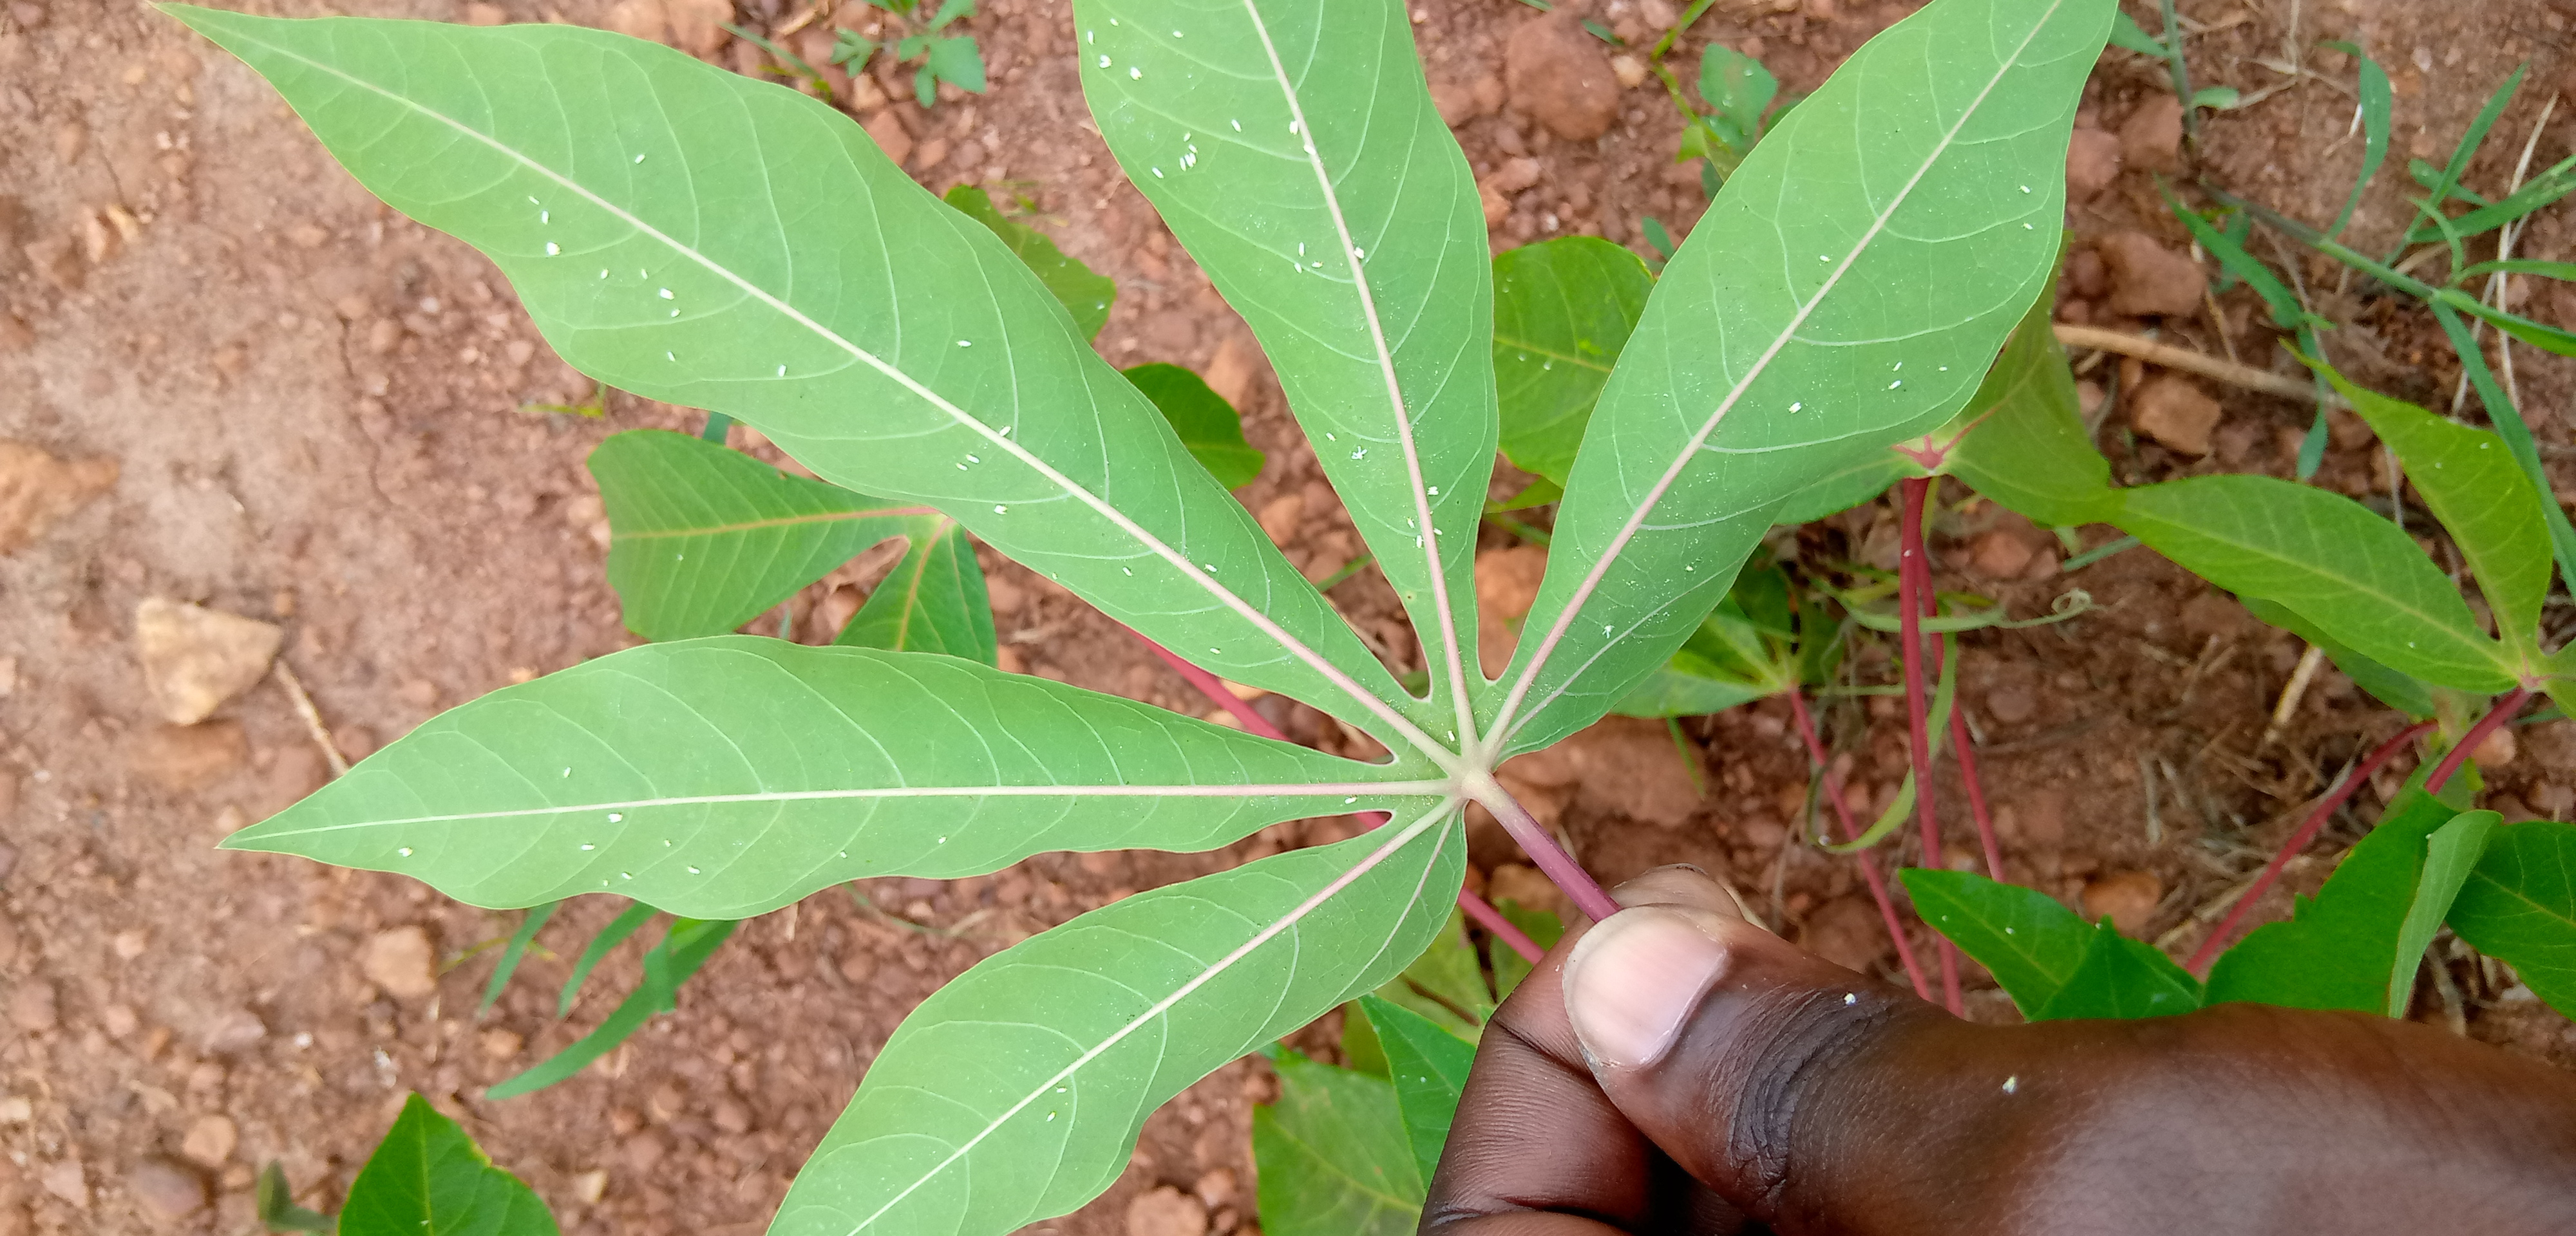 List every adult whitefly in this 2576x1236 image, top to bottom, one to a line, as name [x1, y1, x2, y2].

whitefly [1108, 17, 1121, 28]
whitefly [1086, 28, 1097, 48]
whitefly [1171, 28, 1186, 41]
whitefly [1098, 53, 1112, 62]
whitefly [1097, 62, 1113, 71]
whitefly [1130, 66, 1144, 79]
whitefly [1129, 71, 1139, 82]
whitefly [1229, 118, 1244, 135]
whitefly [1293, 118, 1299, 138]
whitefly [1288, 119, 1293, 136]
whitefly [1181, 131, 1194, 145]
whitefly [1187, 143, 1200, 155]
whitefly [1300, 143, 1319, 156]
whitefly [632, 151, 647, 168]
whitefly [1188, 152, 1198, 166]
whitefly [1184, 153, 1195, 169]
whitefly [1177, 155, 1188, 173]
whitefly [1149, 165, 1166, 182]
whitefly [2018, 183, 2034, 197]
whitefly [526, 194, 542, 207]
whitefly [540, 209, 552, 227]
whitefly [2020, 220, 2035, 233]
whitefly [1296, 239, 1308, 259]
whitefly [544, 241, 563, 251]
whitefly [1354, 246, 1365, 255]
whitefly [1352, 250, 1365, 261]
whitefly [547, 250, 565, 258]
whitefly [1817, 252, 1833, 265]
whitefly [1308, 258, 1325, 271]
whitefly [1292, 259, 1305, 276]
whitefly [638, 265, 651, 283]
whitefly [597, 267, 612, 281]
whitefly [659, 287, 674, 295]
whitefly [658, 292, 676, 303]
whitefly [669, 306, 682, 320]
whitefly [954, 337, 976, 350]
whitefly [664, 350, 679, 365]
whitefly [1889, 360, 1904, 373]
whitefly [775, 362, 790, 379]
whitefly [1937, 364, 1952, 373]
whitefly [1886, 379, 1903, 392]
whitefly [1787, 402, 1801, 413]
whitefly [1792, 405, 1803, 416]
whitefly [998, 422, 1014, 440]
whitefly [1324, 429, 1338, 444]
whitefly [1349, 444, 1371, 464]
whitefly [963, 452, 983, 465]
whitefly [954, 461, 969, 474]
whitefly [1426, 485, 1439, 492]
whitefly [1426, 491, 1439, 496]
whitefly [995, 504, 1009, 511]
whitefly [993, 508, 1007, 516]
whitefly [1406, 515, 1417, 531]
whitefly [1432, 526, 1444, 538]
whitefly [1412, 534, 1425, 552]
whitefly [1202, 562, 1218, 576]
whitefly [1122, 565, 1135, 579]
whitefly [1600, 622, 1613, 642]
whitefly [1207, 646, 1223, 657]
whitefly [1446, 727, 1459, 744]
whitefly [561, 765, 574, 782]
whitefly [1342, 795, 1359, 805]
whitefly [605, 812, 623, 818]
whitefly [609, 818, 625, 825]
whitefly [934, 834, 950, 847]
whitefly [580, 842, 600, 854]
whitefly [397, 847, 411, 854]
whitefly [402, 849, 414, 859]
whitefly [838, 849, 849, 862]
whitefly [684, 863, 704, 877]
whitefly [619, 869, 637, 883]
whitefly [1840, 991, 1863, 1011]
whitefly [1996, 1071, 2018, 1096]
whitefly [1052, 1084, 1070, 1096]
whitefly [1043, 1109, 1058, 1124]